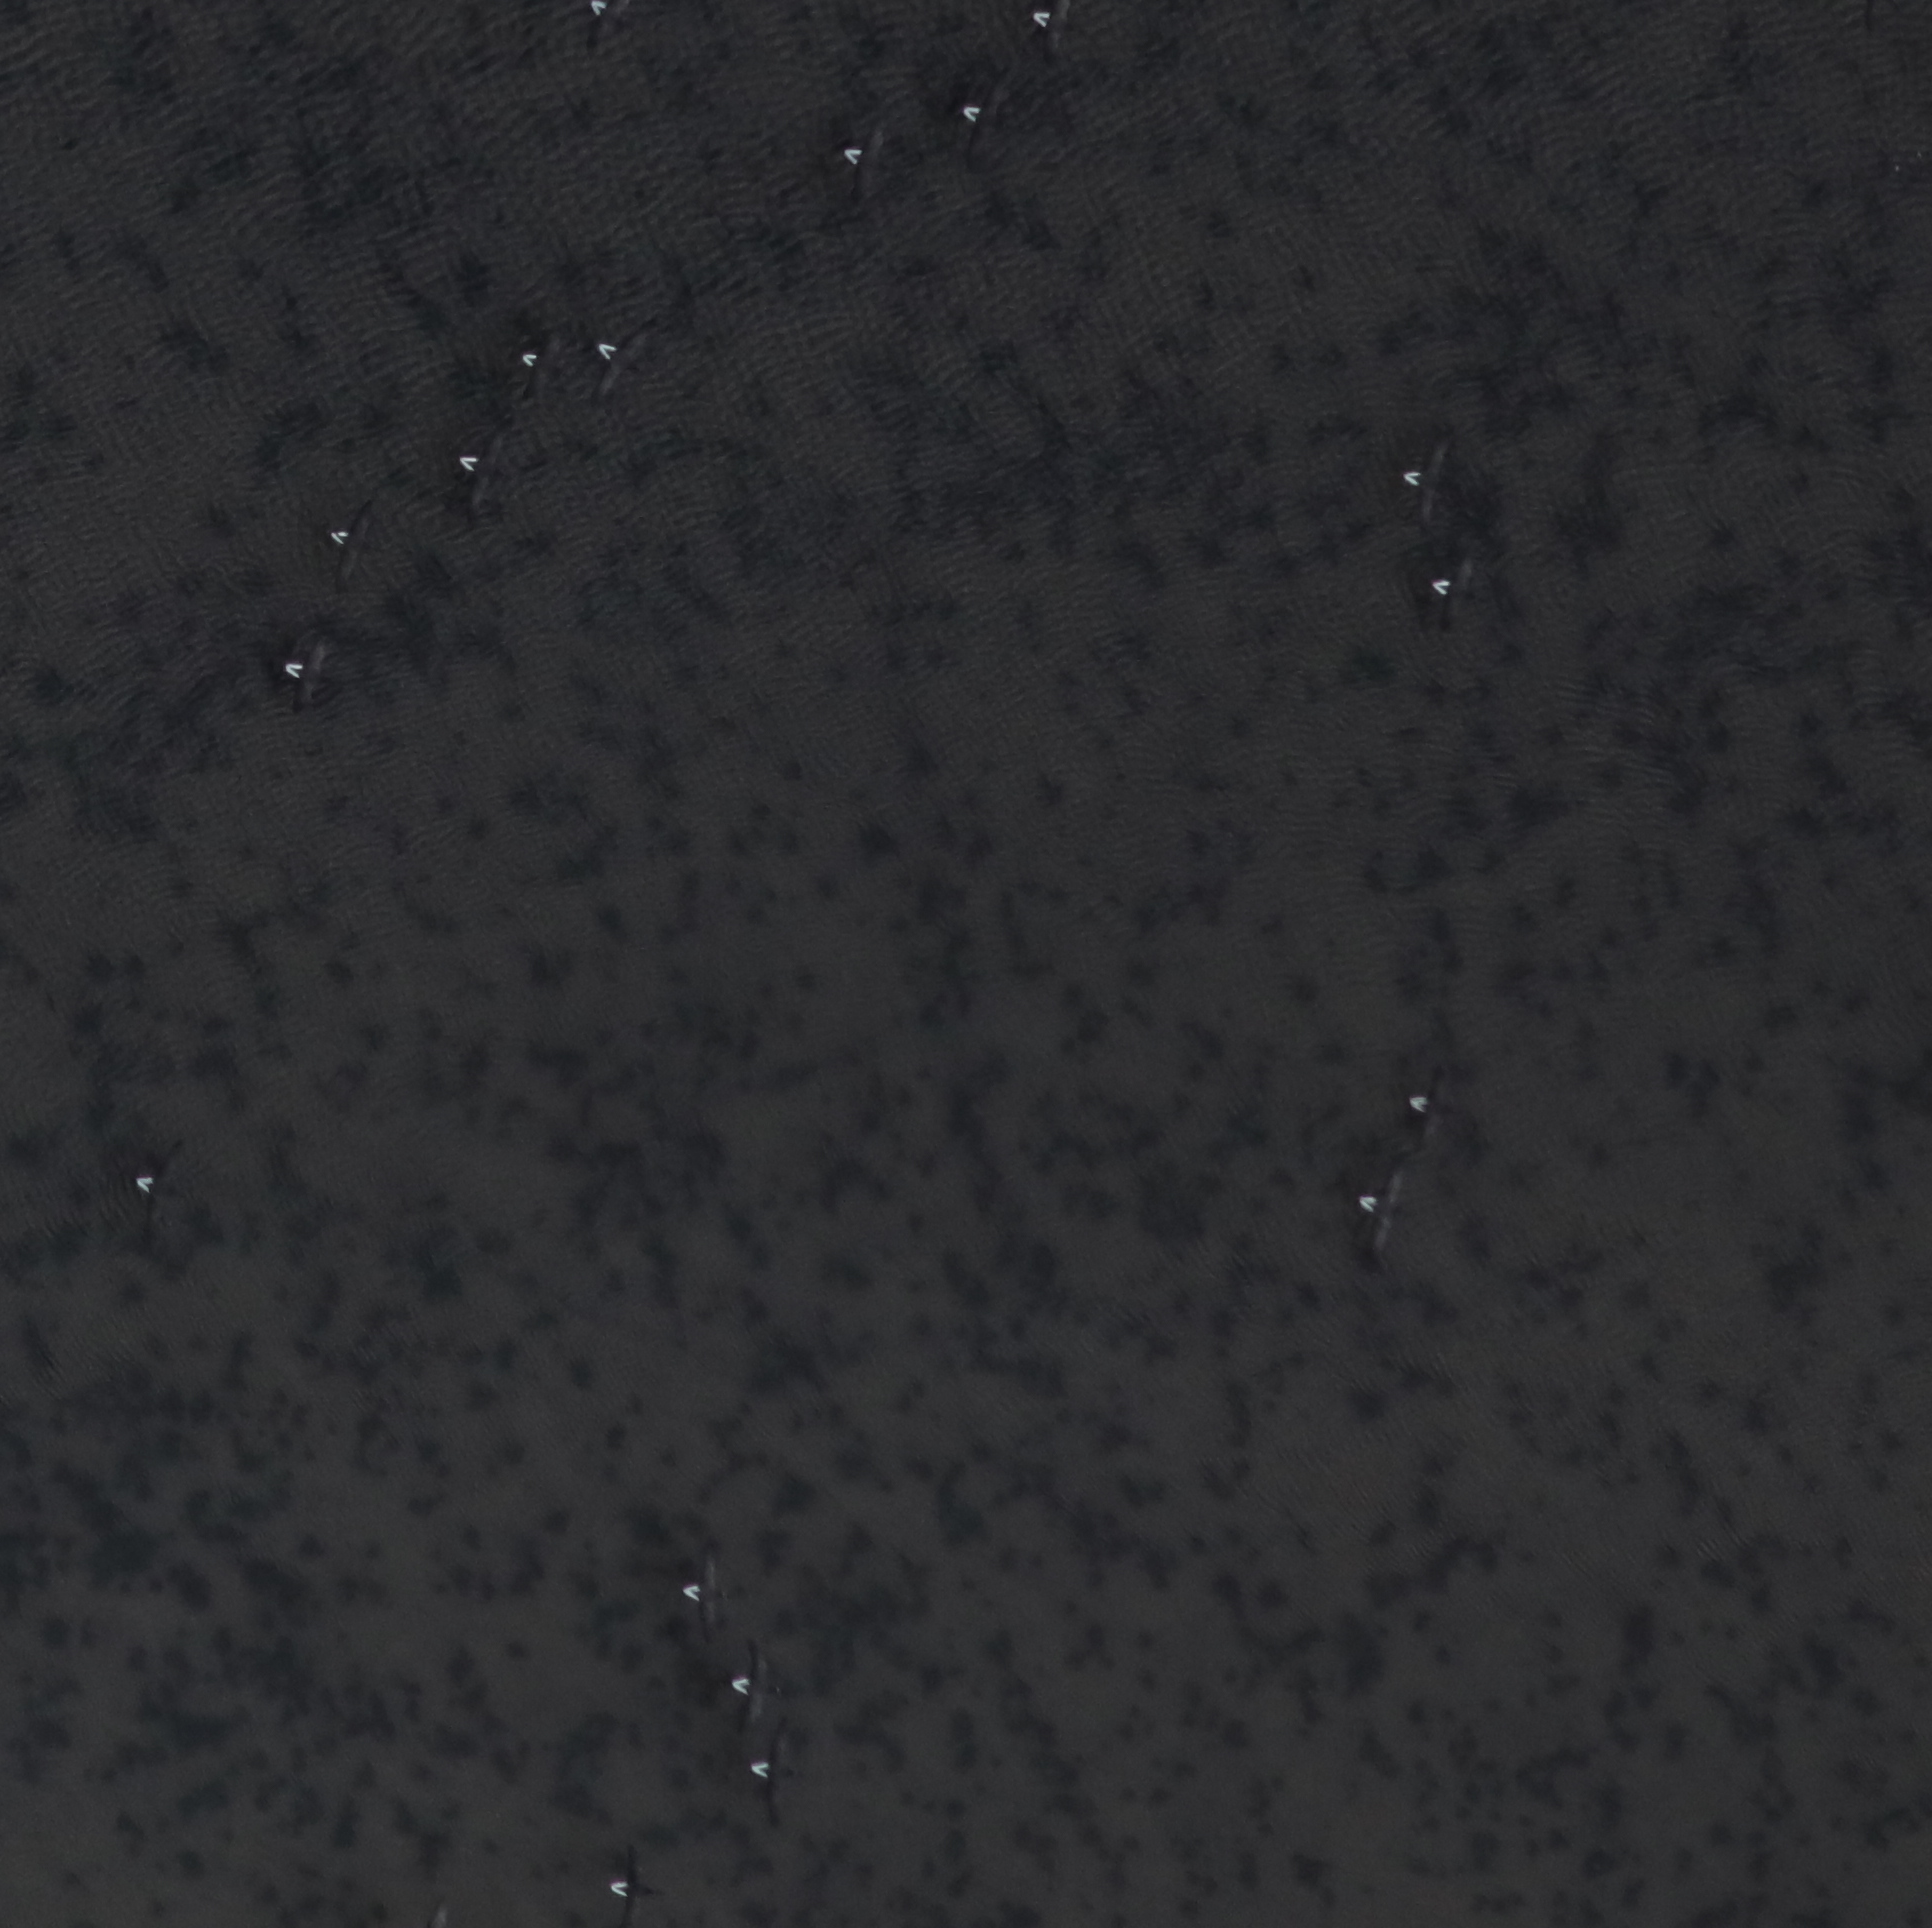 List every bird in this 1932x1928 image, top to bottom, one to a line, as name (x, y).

brant (607, 10)
brant (1060, 19)
brant (986, 116)
brant (861, 154)
brant (538, 360)
brant (621, 362)
brant (477, 464)
brant (1427, 478)
brant (351, 538)
brant (1455, 592)
brant (309, 677)
brant (1434, 1107)
brant (162, 1187)
brant (1386, 1211)
brant (706, 1592)
brant (761, 1687)
brant (780, 1765)
brant (635, 1886)